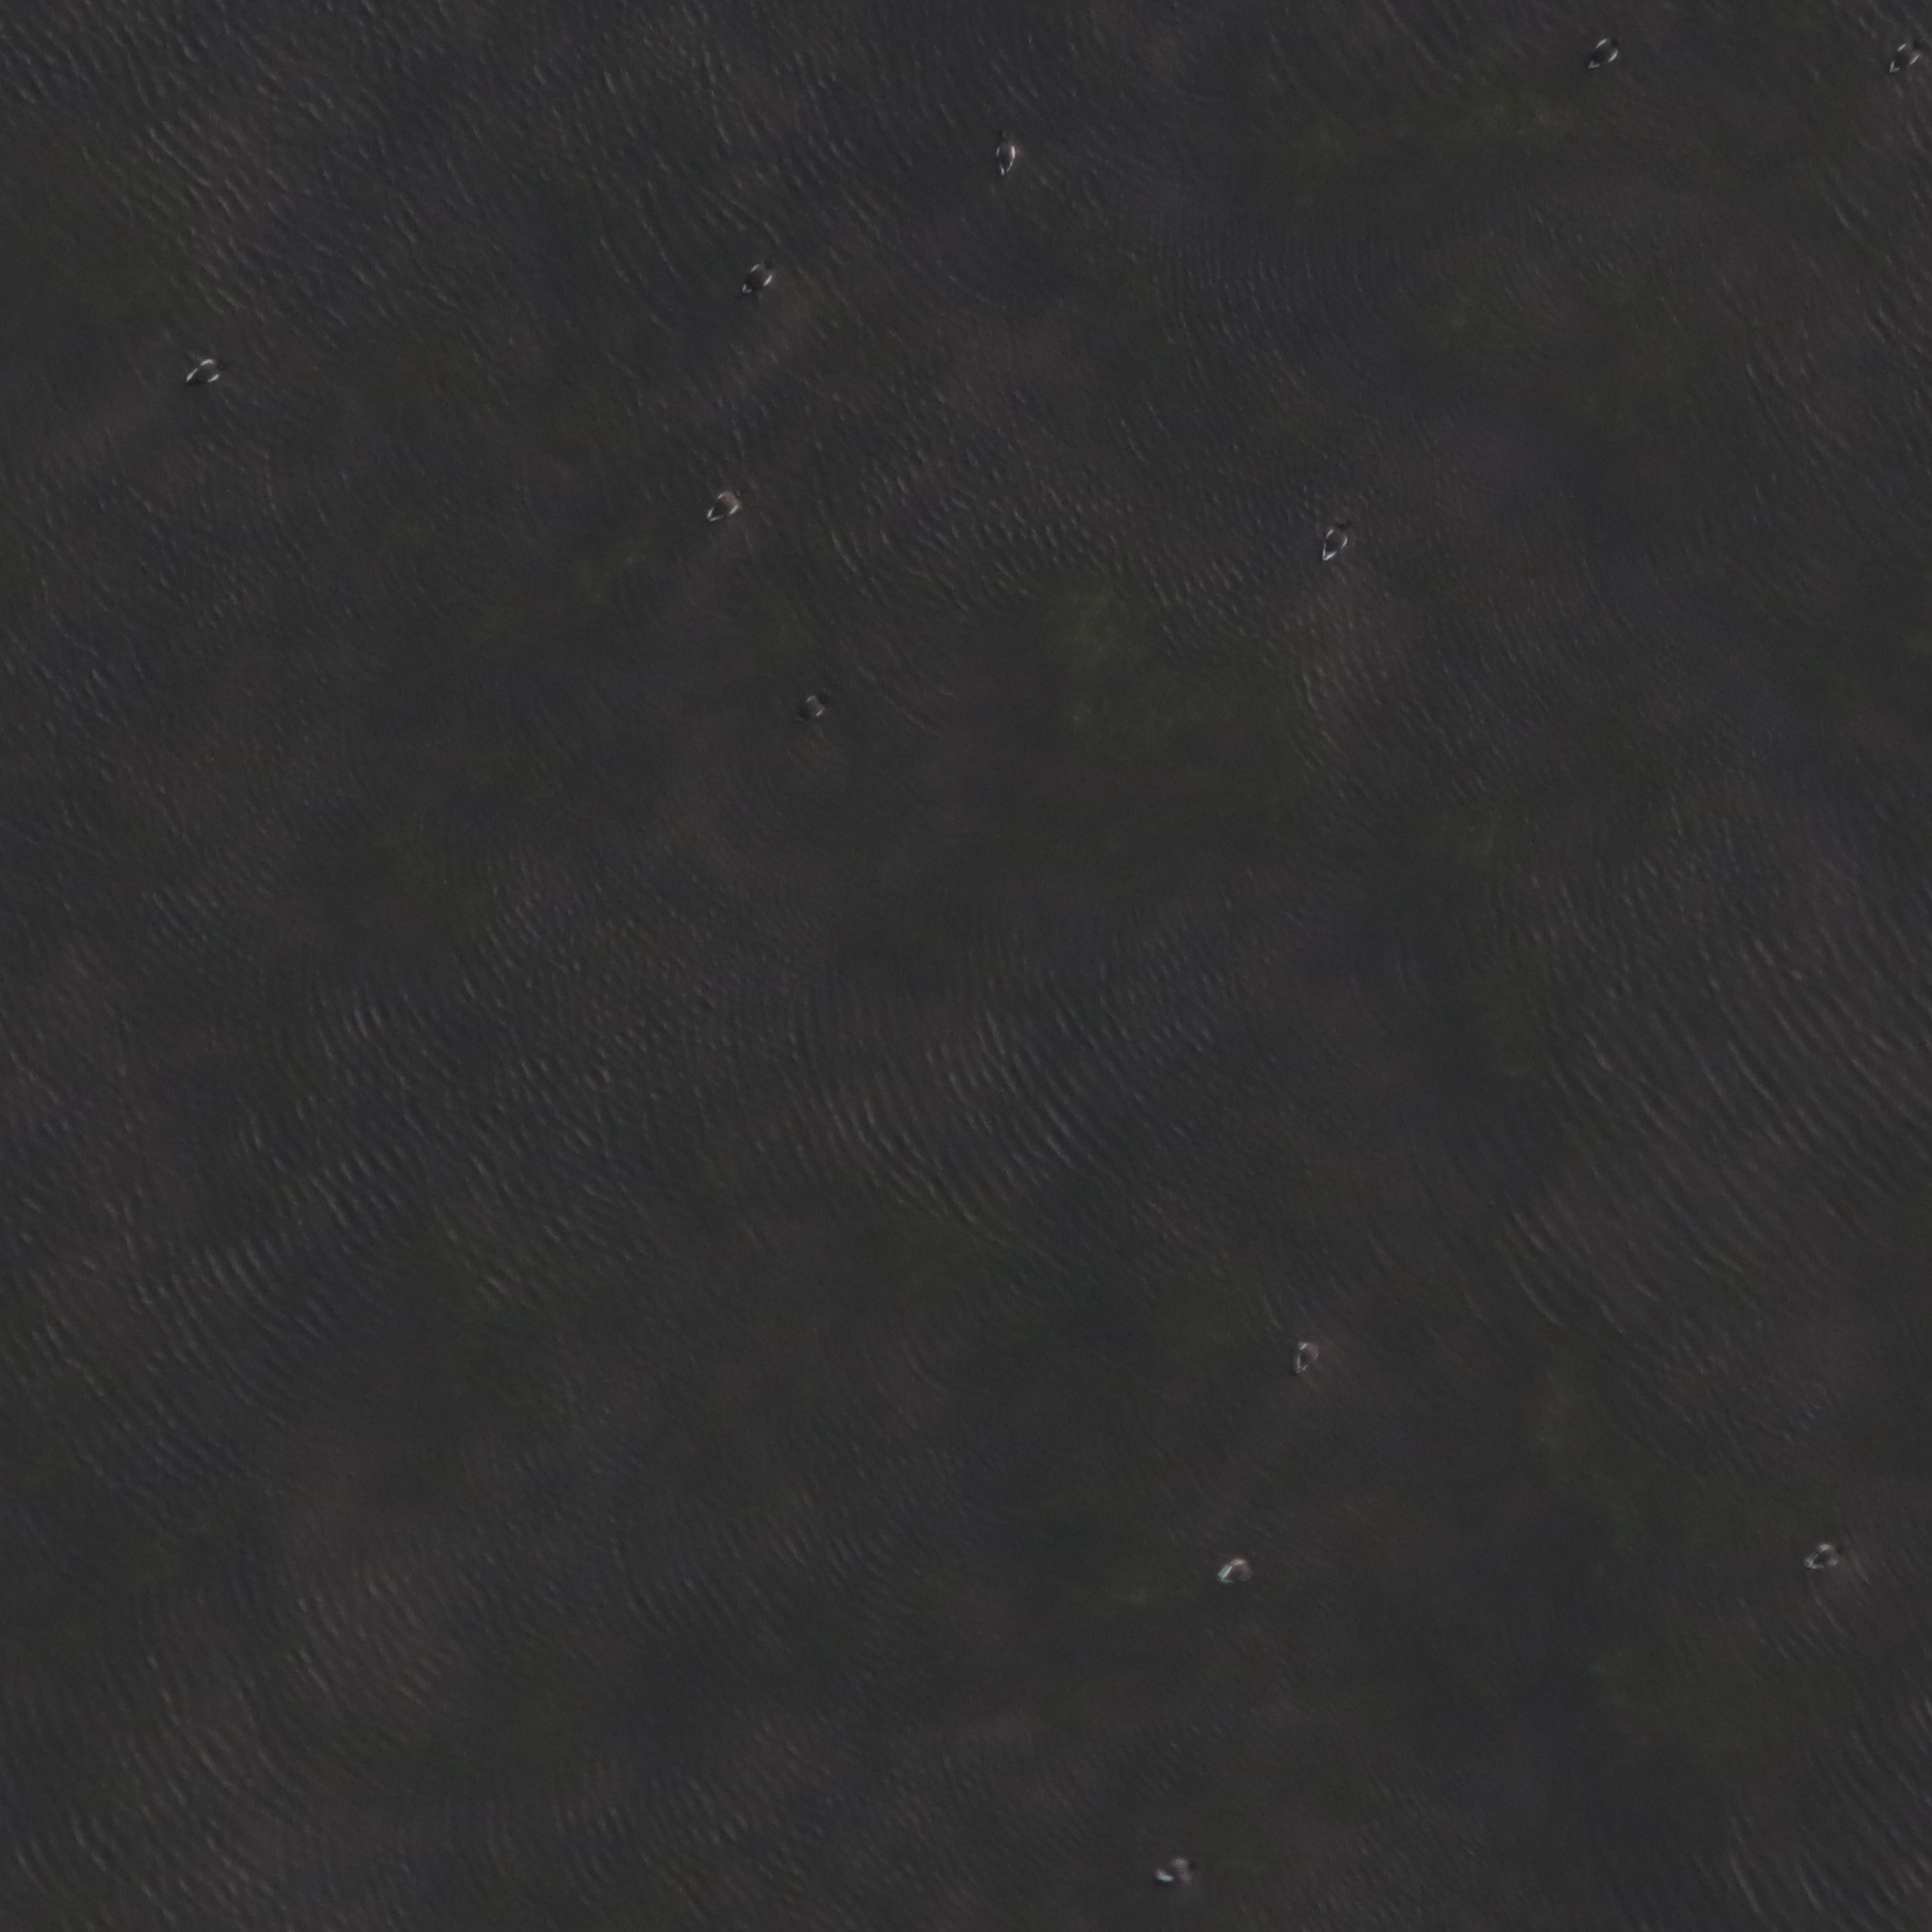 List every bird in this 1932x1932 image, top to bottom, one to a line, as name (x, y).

brant (1605, 52)
brant (1907, 55)
brant (1005, 153)
brant (757, 275)
brant (207, 371)
brant (725, 504)
brant (1335, 539)
brant (815, 709)
brant (1307, 1357)
brant (1828, 1558)
brant (1243, 1573)
brant (1181, 1871)